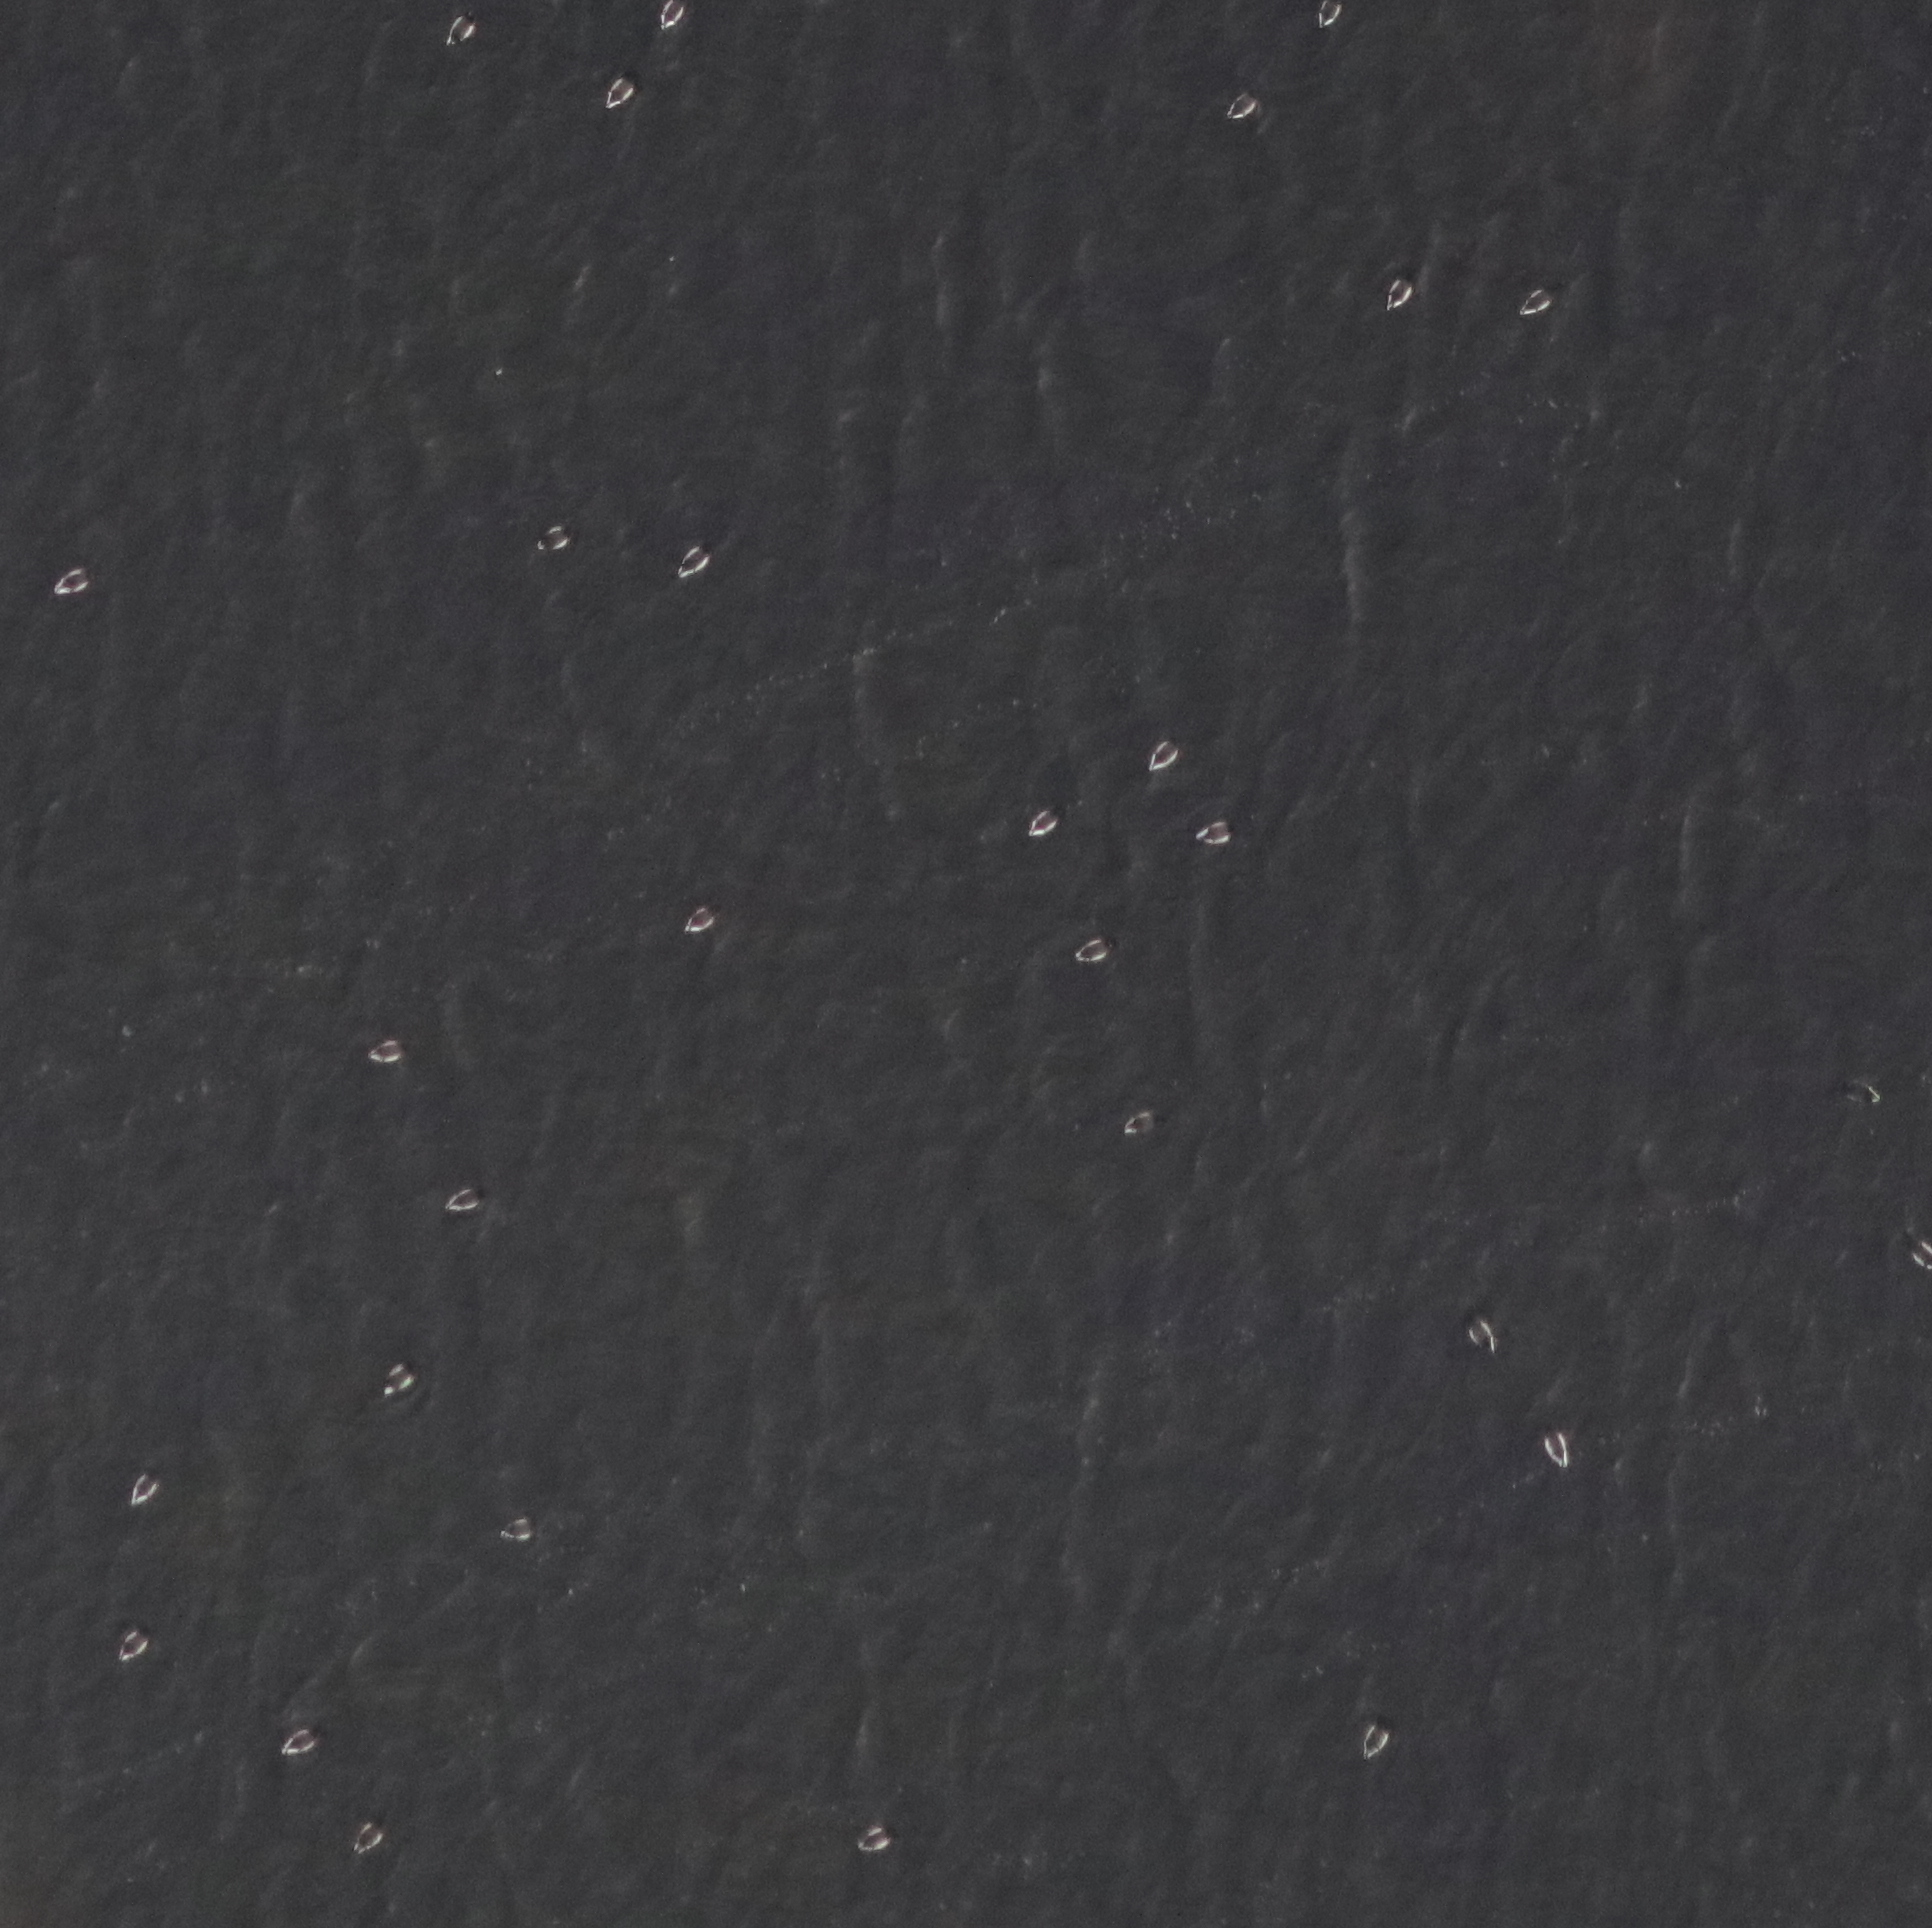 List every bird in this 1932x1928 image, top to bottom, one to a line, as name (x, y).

brant (1331, 9)
brant (672, 11)
brant (461, 29)
brant (620, 89)
brant (1244, 104)
brant (1401, 289)
brant (1538, 301)
brant (555, 537)
brant (695, 559)
brant (73, 582)
brant (1166, 753)
brant (1045, 820)
brant (1218, 832)
brant (701, 918)
brant (1094, 949)
brant (387, 1050)
brant (1860, 1093)
brant (1142, 1125)
brant (465, 1199)
brant (1925, 1254)
brant (1482, 1333)
brant (400, 1378)
brant (1557, 1447)
brant (146, 1487)
brant (519, 1529)
brant (133, 1644)
brant (1379, 1739)
brant (303, 1740)
brant (367, 1837)
brant (876, 1838)